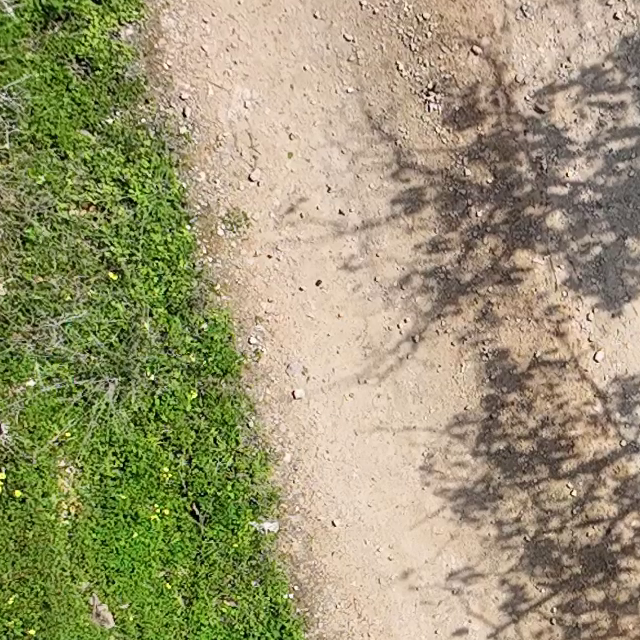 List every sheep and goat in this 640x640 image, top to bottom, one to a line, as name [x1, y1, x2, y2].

None